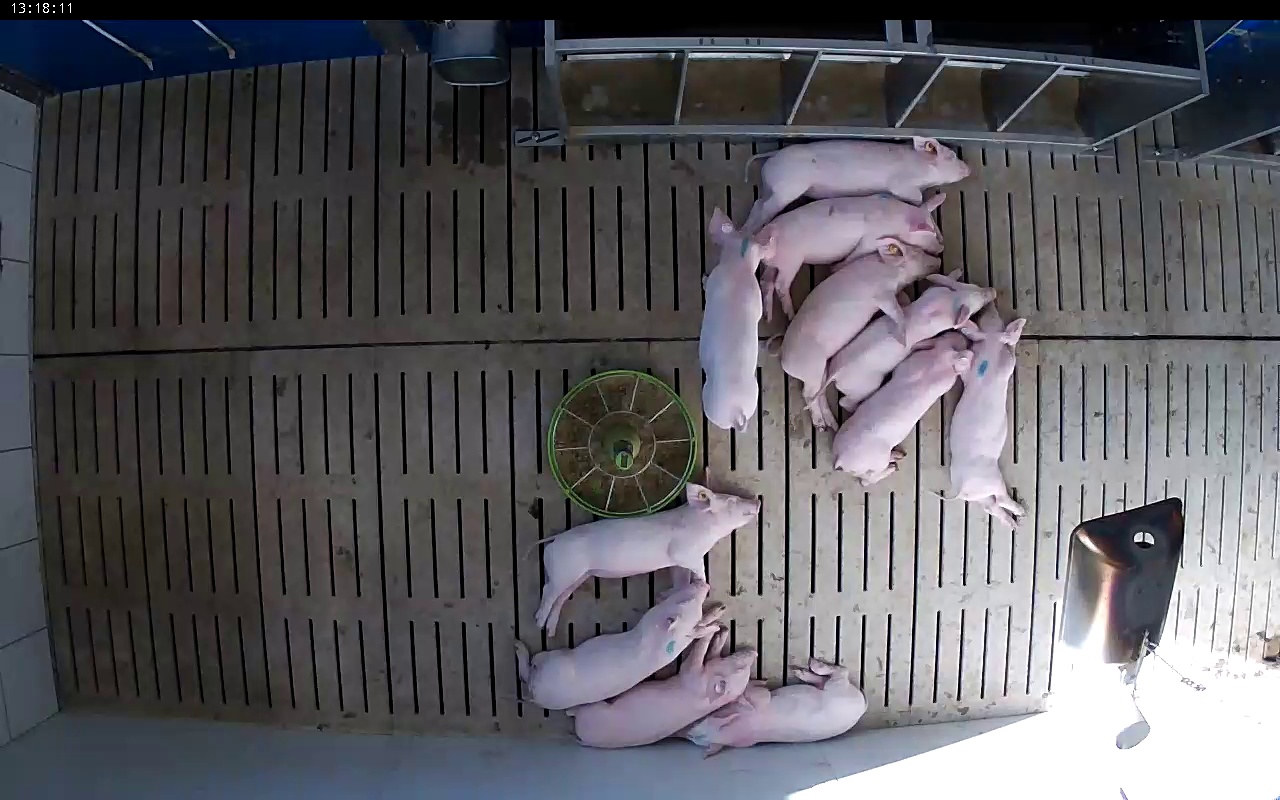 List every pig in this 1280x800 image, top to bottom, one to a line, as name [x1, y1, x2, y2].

pig [740, 136, 973, 234]
pig [757, 192, 947, 323]
pig [697, 206, 780, 433]
pig [765, 237, 943, 431]
pig [803, 269, 998, 415]
pig [931, 298, 1029, 529]
pig [830, 331, 976, 488]
pig [533, 479, 765, 640]
pig [513, 581, 727, 708]
pig [565, 620, 760, 751]
pig [667, 658, 869, 759]